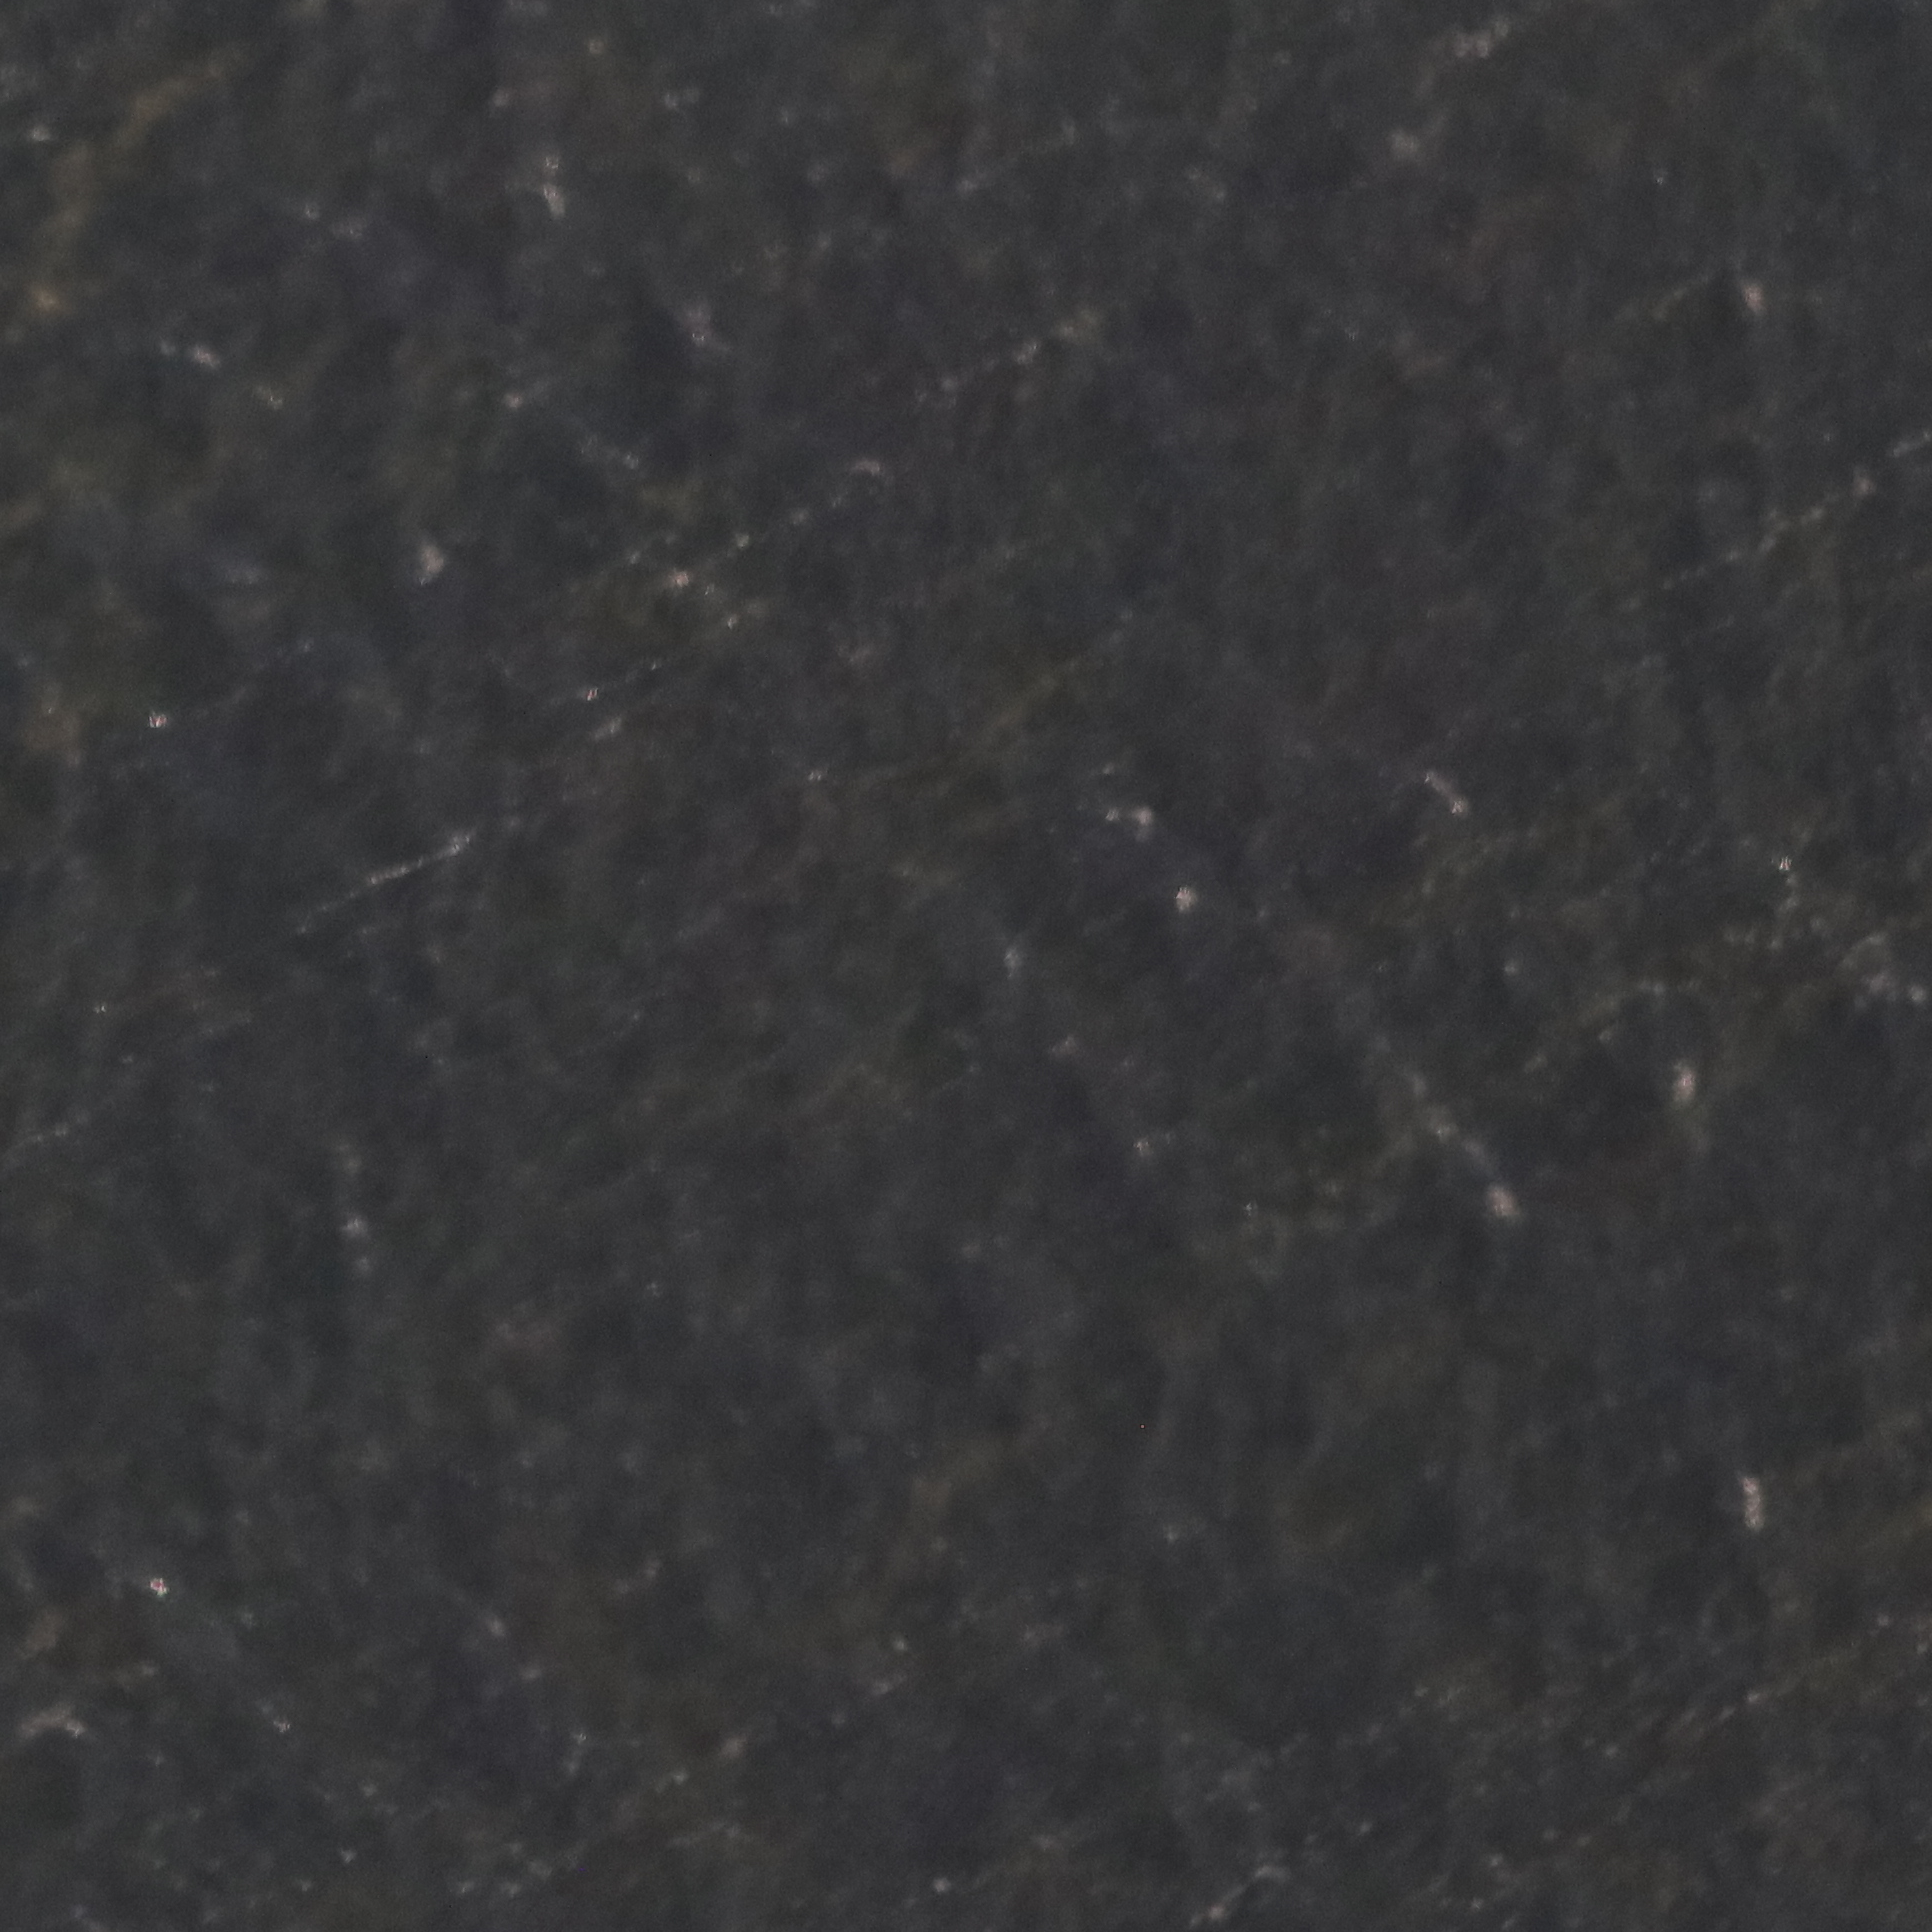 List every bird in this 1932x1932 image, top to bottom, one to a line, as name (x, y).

None